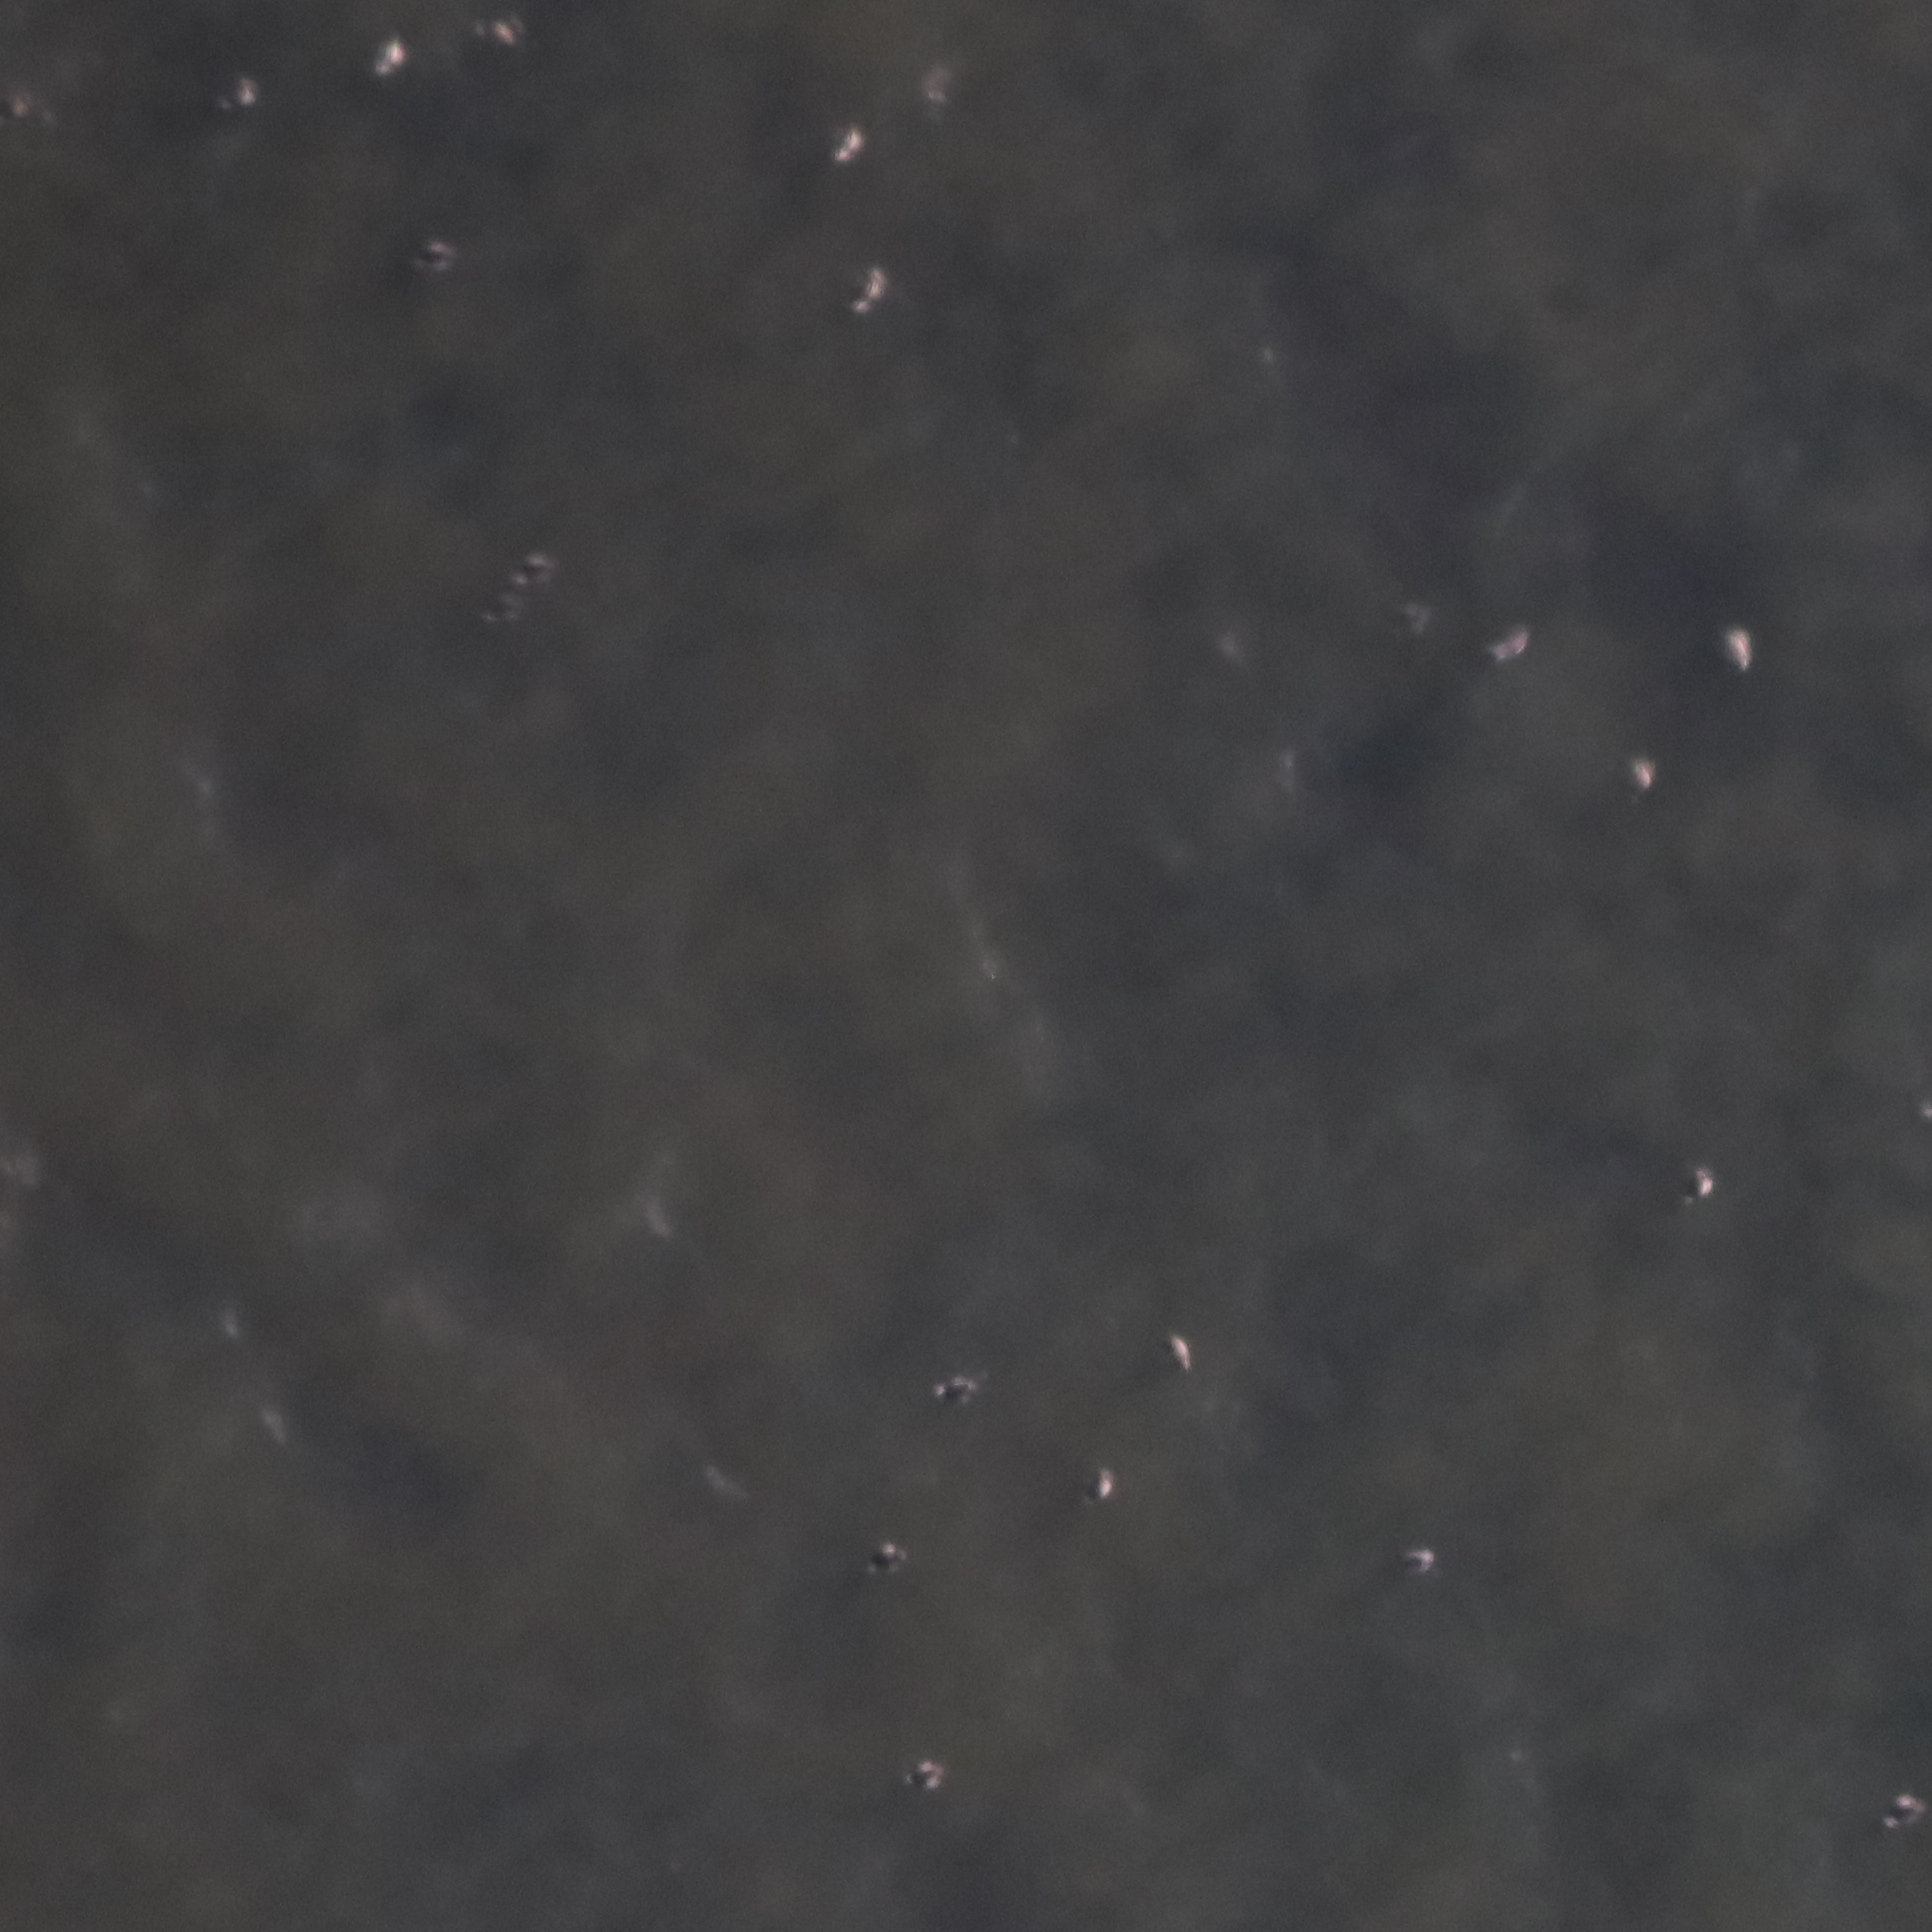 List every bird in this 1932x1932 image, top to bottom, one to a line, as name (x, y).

brant (495, 31)
brant (386, 53)
brant (241, 94)
brant (22, 104)
brant (849, 142)
brant (431, 254)
brant (870, 290)
brant (536, 571)
brant (504, 612)
other bird (1502, 642)
other bird (1736, 647)
other bird (1640, 775)
brant (1704, 1184)
other bird (1181, 1353)
brant (950, 1391)
brant (1091, 1486)
brant (884, 1561)
brant (1411, 1562)
brant (926, 1776)
brant (1904, 1810)